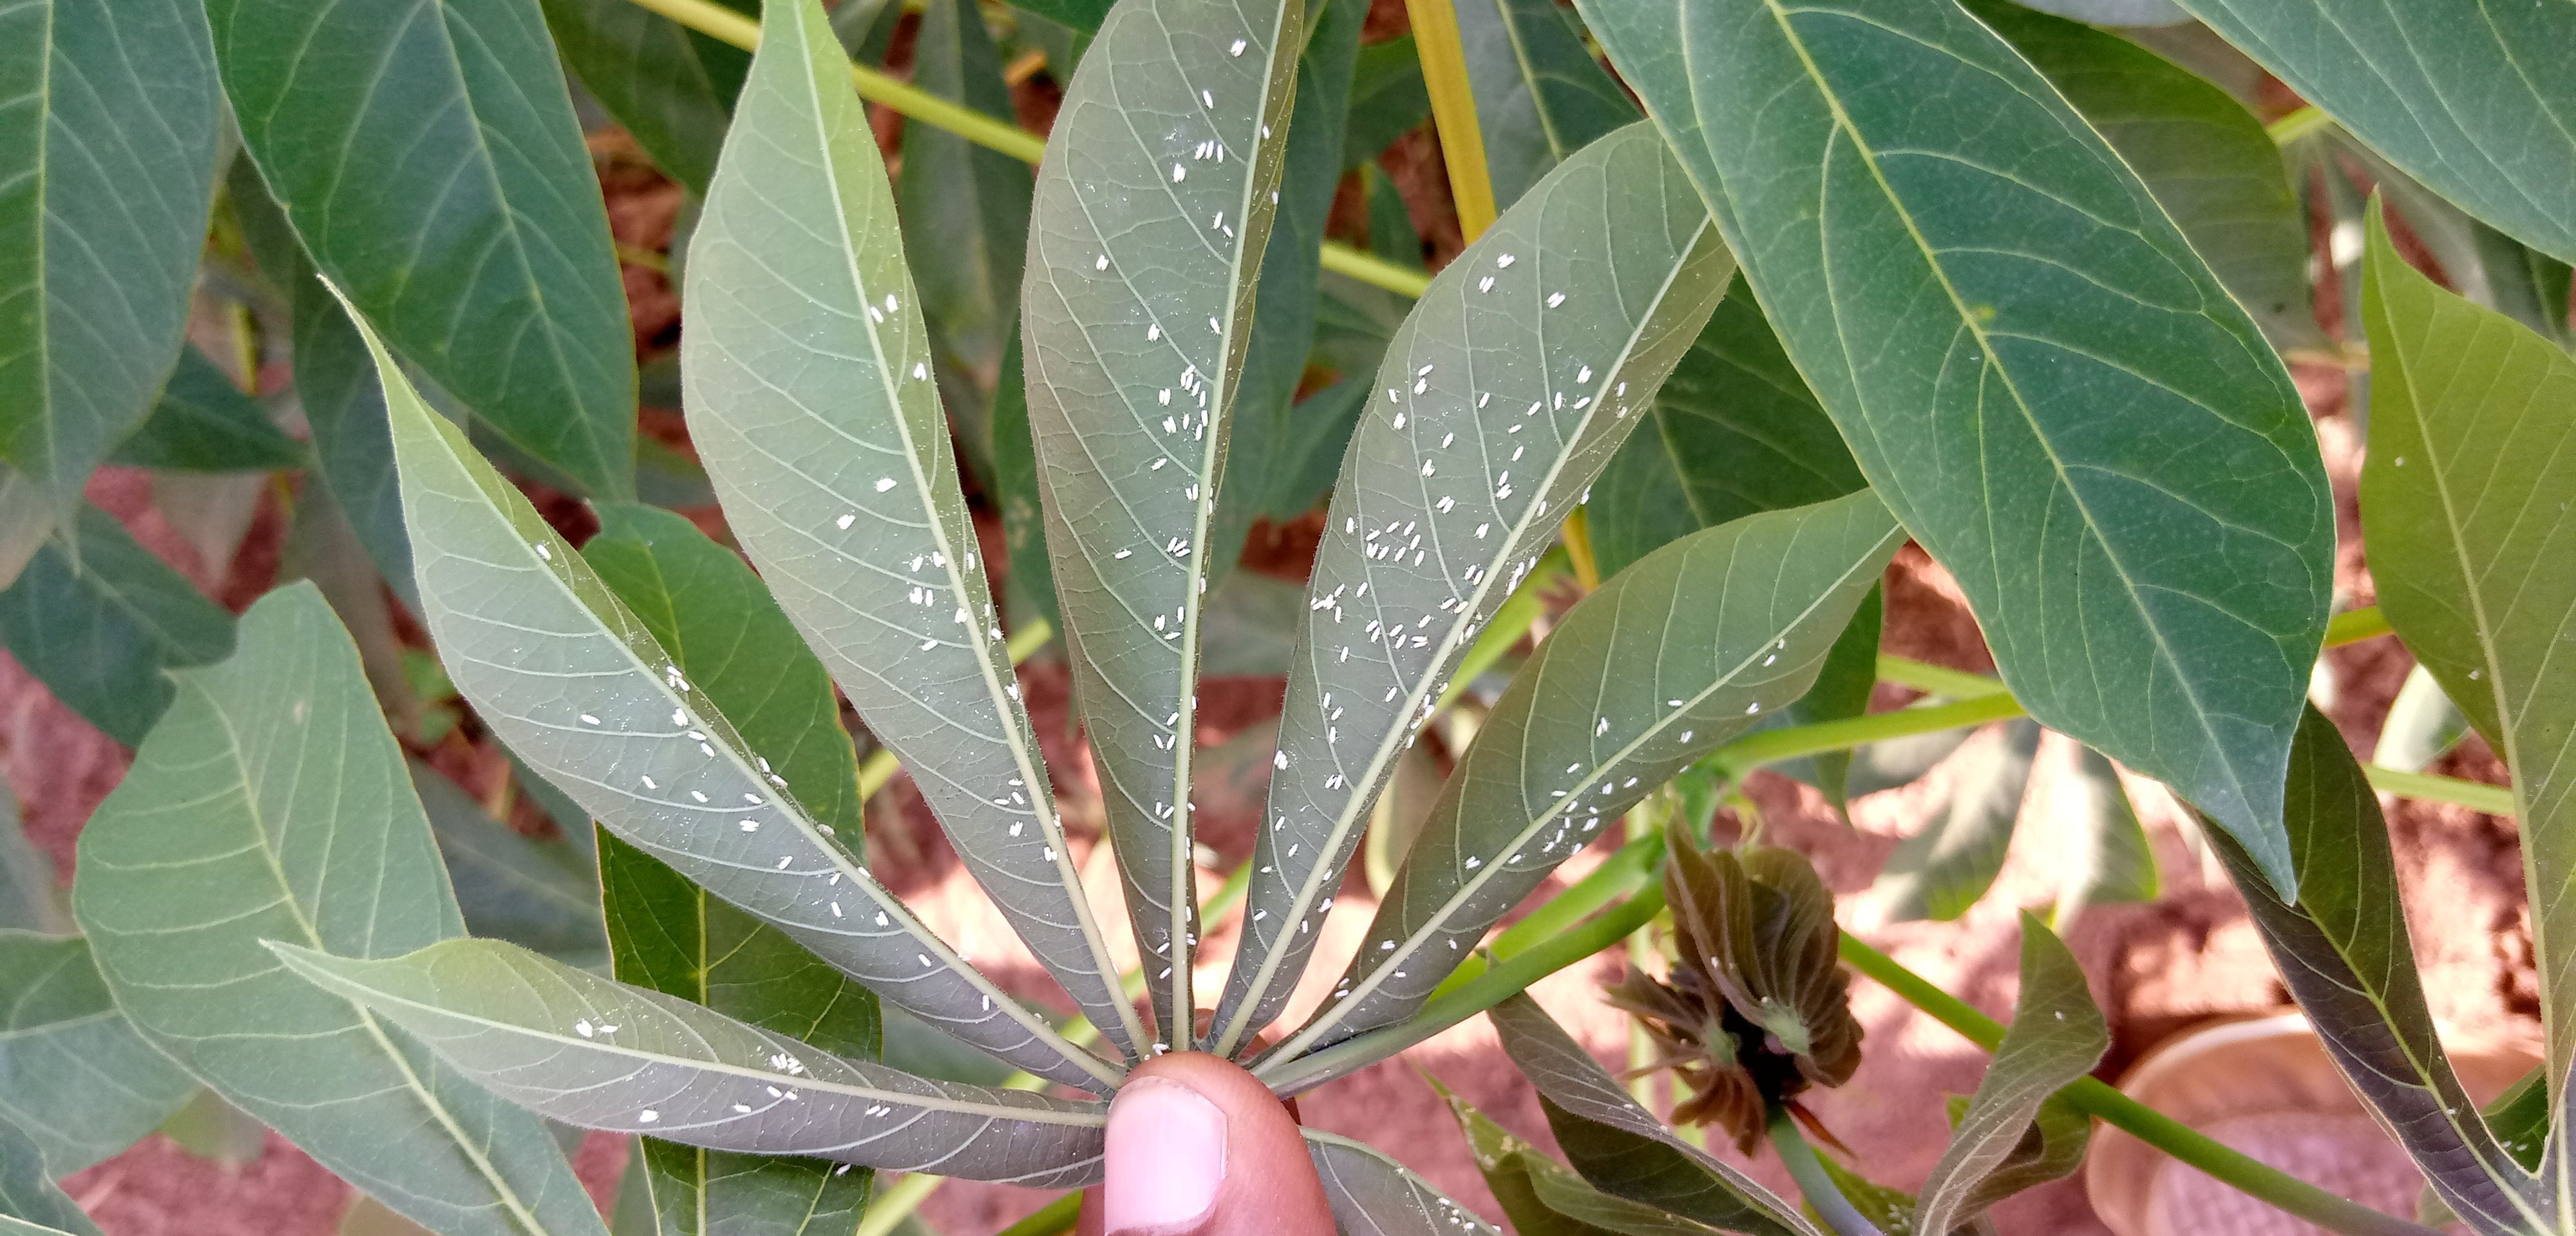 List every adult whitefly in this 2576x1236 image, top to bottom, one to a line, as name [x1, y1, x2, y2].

whitefly [1229, 39, 1242, 55]
whitefly [1234, 41, 1247, 59]
whitefly [1201, 89, 1218, 112]
whitefly [1261, 123, 1272, 144]
whitefly [1206, 137, 1215, 162]
whitefly [1193, 141, 1207, 162]
whitefly [1216, 141, 1226, 168]
whitefly [1171, 162, 1182, 185]
whitefly [1180, 166, 1188, 184]
whitefly [1268, 189, 1281, 209]
whitefly [1211, 211, 1224, 231]
whitefly [1220, 224, 1235, 240]
whitefly [1496, 252, 1510, 264]
whitefly [1094, 254, 1105, 272]
whitefly [1497, 254, 1516, 270]
whitefly [1101, 258, 1110, 273]
whitefly [1477, 274, 1488, 292]
whitefly [1481, 276, 1495, 295]
whitefly [885, 291, 895, 315]
whitefly [1546, 292, 1561, 304]
whitefly [891, 293, 901, 313]
whitefly [1548, 294, 1567, 310]
whitefly [869, 304, 885, 326]
whitefly [1208, 315, 1223, 337]
whitefly [1146, 323, 1157, 343]
whitefly [1152, 326, 1160, 342]
whitefly [918, 360, 929, 386]
whitefly [911, 361, 925, 380]
whitefly [1416, 362, 1435, 378]
whitefly [1186, 364, 1197, 376]
whitefly [1575, 364, 1588, 384]
whitefly [1582, 368, 1593, 385]
whitefly [1179, 370, 1186, 389]
whitefly [1184, 371, 1195, 392]
whitefly [1414, 377, 1427, 395]
whitefly [1189, 379, 1202, 398]
whitefly [1613, 379, 1629, 398]
whitefly [1418, 382, 1428, 396]
whitefly [1386, 386, 1399, 406]
whitefly [1164, 386, 1173, 407]
whitefly [1157, 388, 1164, 404]
whitefly [1198, 388, 1207, 407]
whitefly [1553, 389, 1564, 412]
whitefly [1475, 389, 1492, 411]
whitefly [1572, 394, 1593, 411]
whitefly [1526, 398, 1544, 418]
whitefly [1614, 403, 1630, 420]
whitefly [1200, 408, 1209, 428]
whitefly [1181, 410, 1192, 431]
whitefly [1392, 411, 1403, 431]
whitefly [1168, 413, 1180, 436]
whitefly [1397, 415, 1406, 430]
whitefly [1162, 419, 1171, 435]
whitefly [1193, 422, 1204, 443]
whitefly [1506, 422, 1524, 436]
whitefly [1440, 431, 1455, 451]
whitefly [1508, 441, 1528, 463]
whitefly [1150, 456, 1170, 473]
whitefly [1420, 457, 1434, 477]
whitefly [1427, 465, 1436, 479]
whitefly [1497, 467, 1509, 489]
whitefly [876, 476, 892, 487]
whitefly [879, 480, 898, 494]
whitefly [1191, 481, 1200, 502]
whitefly [1495, 483, 1511, 500]
whitefly [1182, 485, 1193, 502]
whitefly [1501, 488, 1514, 501]
whitefly [1579, 492, 1590, 507]
whitefly [1436, 494, 1452, 513]
whitefly [1205, 497, 1216, 517]
whitefly [1536, 498, 1548, 518]
whitefly [1443, 499, 1459, 516]
whitefly [837, 513, 849, 527]
whitefly [840, 513, 857, 531]
whitefly [1344, 514, 1356, 538]
whitefly [1401, 518, 1417, 536]
whitefly [1383, 519, 1403, 534]
whitefly [1477, 521, 1491, 541]
whitefly [1474, 523, 1486, 537]
whitefly [1364, 529, 1382, 542]
whitefly [1408, 532, 1422, 552]
whitefly [1165, 536, 1179, 554]
whitefly [1173, 539, 1188, 554]
whitefly [1364, 539, 1376, 558]
whitefly [1370, 539, 1383, 560]
whitefly [535, 542, 554, 563]
whitefly [1393, 545, 1408, 565]
whitefly [1175, 548, 1193, 559]
whitefly [932, 548, 942, 569]
whitefly [1112, 548, 1135, 561]
whitefly [1411, 548, 1426, 568]
whitefly [964, 549, 979, 575]
whitefly [1378, 549, 1388, 562]
whitefly [1526, 553, 1538, 572]
whitefly [911, 554, 924, 574]
whitefly [940, 554, 948, 566]
whitefly [1517, 559, 1525, 577]
whitefly [1463, 563, 1477, 581]
whitefly [1472, 567, 1486, 587]
whitefly [1198, 574, 1209, 596]
whitefly [1504, 579, 1515, 597]
whitefly [1355, 580, 1368, 600]
whitefly [1332, 581, 1346, 597]
whitefly [914, 585, 924, 606]
whitefly [925, 585, 936, 610]
whitefly [908, 590, 916, 606]
whitefly [1324, 592, 1333, 607]
whitefly [1309, 595, 1319, 606]
whitefly [1327, 596, 1337, 610]
whitefly [1439, 596, 1457, 611]
whitefly [1311, 598, 1324, 612]
whitefly [1452, 599, 1470, 615]
whitefly [983, 601, 991, 619]
whitefly [1175, 604, 1188, 626]
whitefly [1333, 604, 1343, 626]
whitefly [954, 606, 965, 625]
whitefly [1473, 610, 1484, 623]
whitefly [961, 611, 971, 624]
whitefly [1158, 612, 1166, 632]
whitefly [1417, 613, 1432, 630]
whitefly [1153, 615, 1160, 630]
whitefly [1363, 618, 1379, 634]
whitefly [1464, 622, 1476, 641]
whitefly [1388, 623, 1405, 639]
whitefly [989, 623, 1004, 643]
whitefly [1368, 625, 1381, 644]
whitefly [1456, 628, 1464, 646]
whitefly [1163, 630, 1182, 642]
whitefly [1393, 632, 1410, 650]
whitefly [1410, 632, 1431, 642]
whitefly [919, 636, 941, 653]
whitefly [1777, 636, 1786, 650]
whitefly [1411, 641, 1430, 650]
whitefly [1338, 642, 1352, 666]
whitefly [1762, 651, 1777, 668]
whitefly [665, 664, 685, 677]
whitefly [668, 673, 677, 689]
whitefly [676, 677, 691, 693]
whitefly [1437, 680, 1450, 696]
whitefly [1005, 684, 1020, 705]
whitefly [1381, 685, 1399, 705]
whitefly [1320, 688, 1331, 711]
whitefly [1421, 693, 1432, 709]
whitefly [1191, 693, 1198, 713]
whitefly [1666, 697, 1685, 709]
whitefly [1744, 700, 1761, 716]
whitefly [1423, 704, 1437, 721]
whitefly [1327, 704, 1345, 722]
whitefly [675, 706, 690, 727]
whitefly [1166, 711, 1182, 727]
whitefly [670, 711, 684, 729]
whitefly [579, 712, 603, 727]
whitefly [1408, 715, 1424, 731]
whitefly [1600, 715, 1609, 734]
whitefly [1594, 722, 1604, 739]
whitefly [1327, 724, 1340, 745]
whitefly [686, 728, 708, 742]
whitefly [1683, 729, 1694, 745]
whitefly [1680, 731, 1686, 744]
whitefly [1151, 732, 1166, 751]
whitefly [1165, 732, 1177, 752]
whitefly [1405, 732, 1416, 751]
whitefly [699, 741, 716, 758]
whitefly [1272, 749, 1283, 767]
whitefly [1276, 753, 1287, 772]
whitefly [757, 755, 773, 774]
whitefly [1282, 758, 1289, 772]
whitefly [1564, 762, 1582, 776]
whitefly [1323, 772, 1338, 791]
whitefly [770, 772, 789, 789]
whitefly [639, 773, 659, 791]
whitefly [1332, 773, 1345, 792]
whitefly [1622, 775, 1639, 791]
whitefly [1007, 778, 1025, 788]
whitefly [1606, 782, 1614, 796]
whitefly [1549, 787, 1568, 799]
whitefly [690, 788, 711, 804]
whitefly [1011, 789, 1027, 807]
whitefly [743, 791, 765, 808]
whitefly [992, 797, 1010, 807]
whitefly [1154, 798, 1163, 818]
whitefly [1564, 798, 1578, 814]
whitefly [1186, 801, 1199, 813]
whitefly [1586, 803, 1600, 816]
whitefly [1160, 804, 1175, 821]
whitefly [1272, 814, 1289, 832]
whitefly [1563, 814, 1573, 831]
whitefly [1589, 816, 1599, 832]
whitefly [1050, 817, 1062, 830]
whitefly [1582, 817, 1593, 834]
whitefly [739, 818, 762, 827]
whitefly [1014, 819, 1023, 839]
whitefly [815, 820, 835, 837]
whitefly [1007, 823, 1016, 838]
whitefly [740, 825, 761, 834]
whitefly [1553, 827, 1566, 843]
whitefly [1539, 840, 1557, 853]
whitefly [1285, 841, 1300, 860]
whitefly [1569, 841, 1584, 856]
whitefly [1041, 843, 1052, 863]
whitefly [1050, 849, 1061, 863]
whitefly [776, 852, 797, 873]
whitefly [1507, 852, 1522, 865]
whitefly [1464, 854, 1477, 865]
whitefly [1463, 858, 1481, 871]
whitefly [1259, 863, 1275, 877]
whitefly [857, 865, 874, 881]
whitefly [1320, 867, 1334, 883]
whitefly [827, 870, 845, 888]
whitefly [1316, 896, 1334, 914]
whitefly [828, 897, 844, 919]
whitefly [1185, 903, 1197, 925]
whitefly [1253, 908, 1267, 925]
whitefly [878, 910, 892, 928]
whitefly [874, 914, 884, 928]
whitefly [1300, 918, 1310, 935]
whitefly [1185, 932, 1197, 939]
whitefly [1446, 937, 1462, 953]
whitefly [1185, 937, 1198, 948]
whitefly [1156, 938, 1172, 959]
whitefly [1379, 944, 1396, 951]
whitefly [916, 949, 934, 969]
whitefly [960, 954, 973, 964]
whitefly [1157, 964, 1174, 982]
whitefly [1392, 969, 1408, 980]
whitefly [1338, 976, 1350, 990]
whitefly [1333, 988, 1350, 1002]
whitefly [981, 992, 992, 1014]
whitefly [1032, 1012, 1045, 1022]
whitefly [580, 1015, 594, 1034]
whitefly [596, 1020, 623, 1036]
whitefly [574, 1022, 592, 1040]
whitefly [1150, 1040, 1170, 1051]
whitefly [778, 1052, 788, 1069]
whitefly [770, 1053, 782, 1070]
whitefly [786, 1055, 795, 1063]
whitefly [788, 1059, 800, 1070]
whitefly [789, 1065, 806, 1076]
whitefly [764, 1083, 783, 1100]
whitefly [783, 1089, 799, 1102]
whitefly [731, 1100, 757, 1117]
whitefly [862, 1104, 882, 1116]
whitefly [876, 1105, 893, 1119]
whitefly [641, 1107, 659, 1116]
whitefly [639, 1115, 661, 1124]